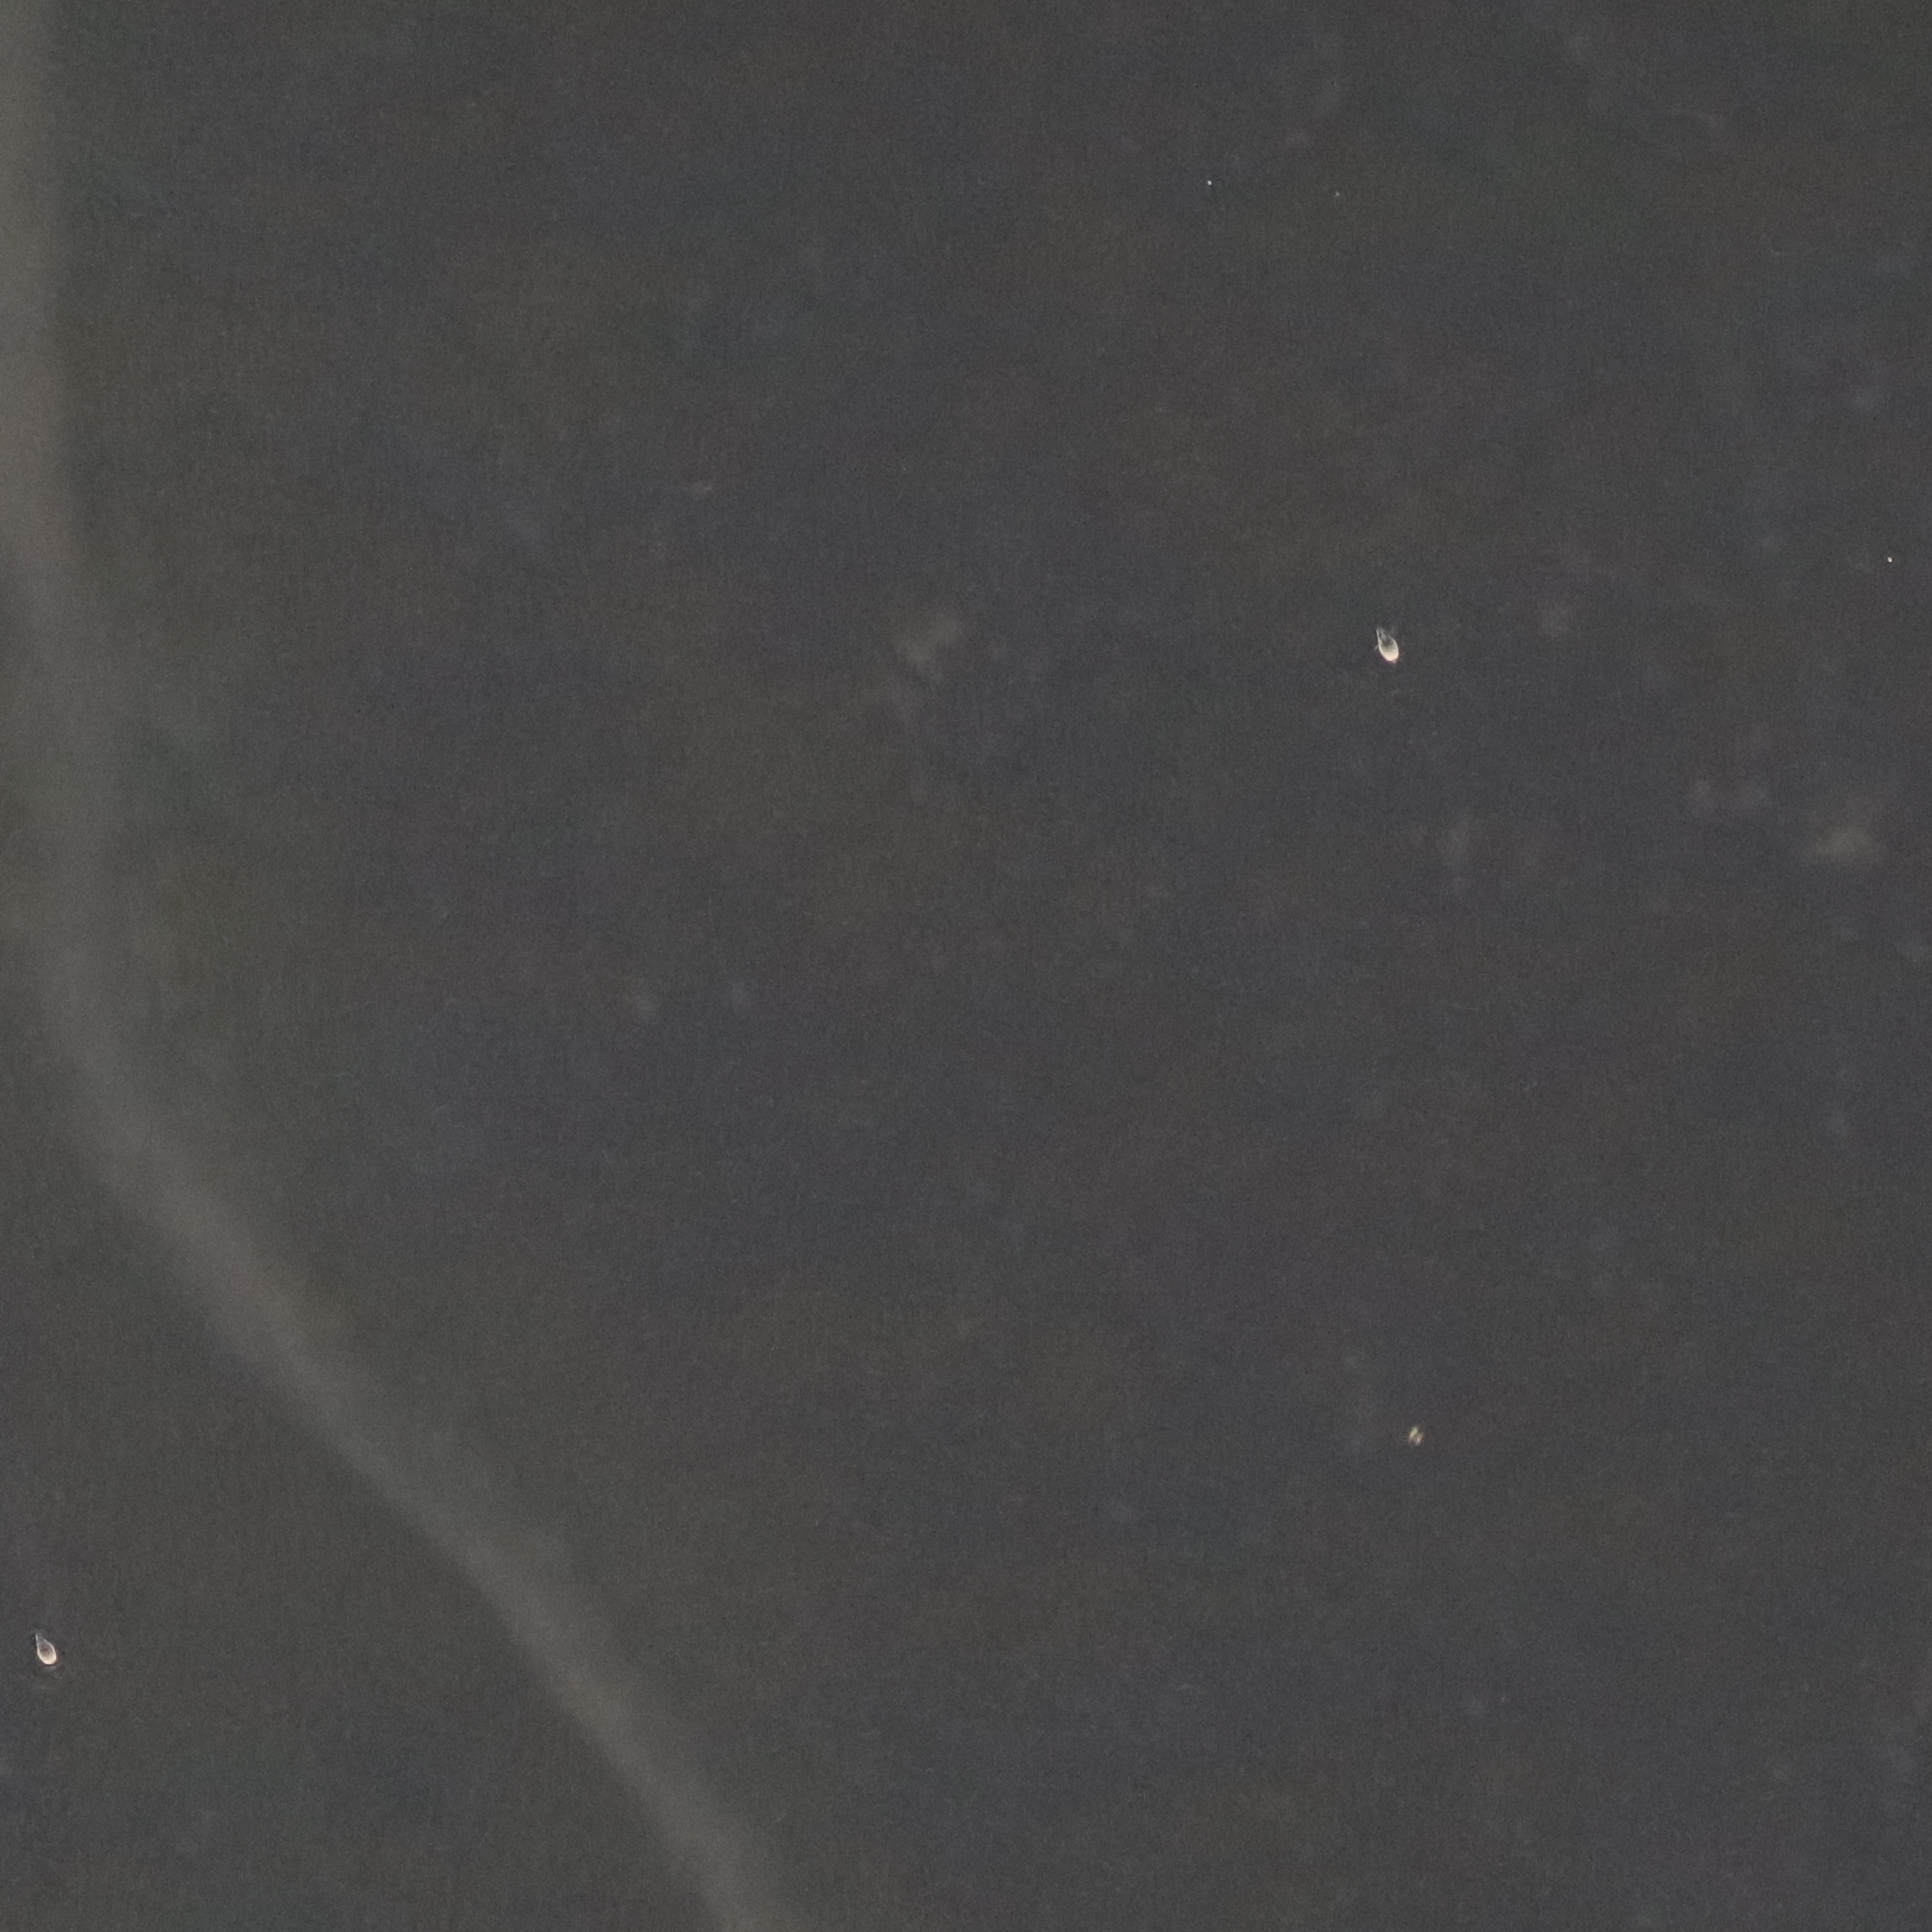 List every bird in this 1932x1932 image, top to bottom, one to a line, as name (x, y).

other bird (1388, 650)
other bird (45, 1654)